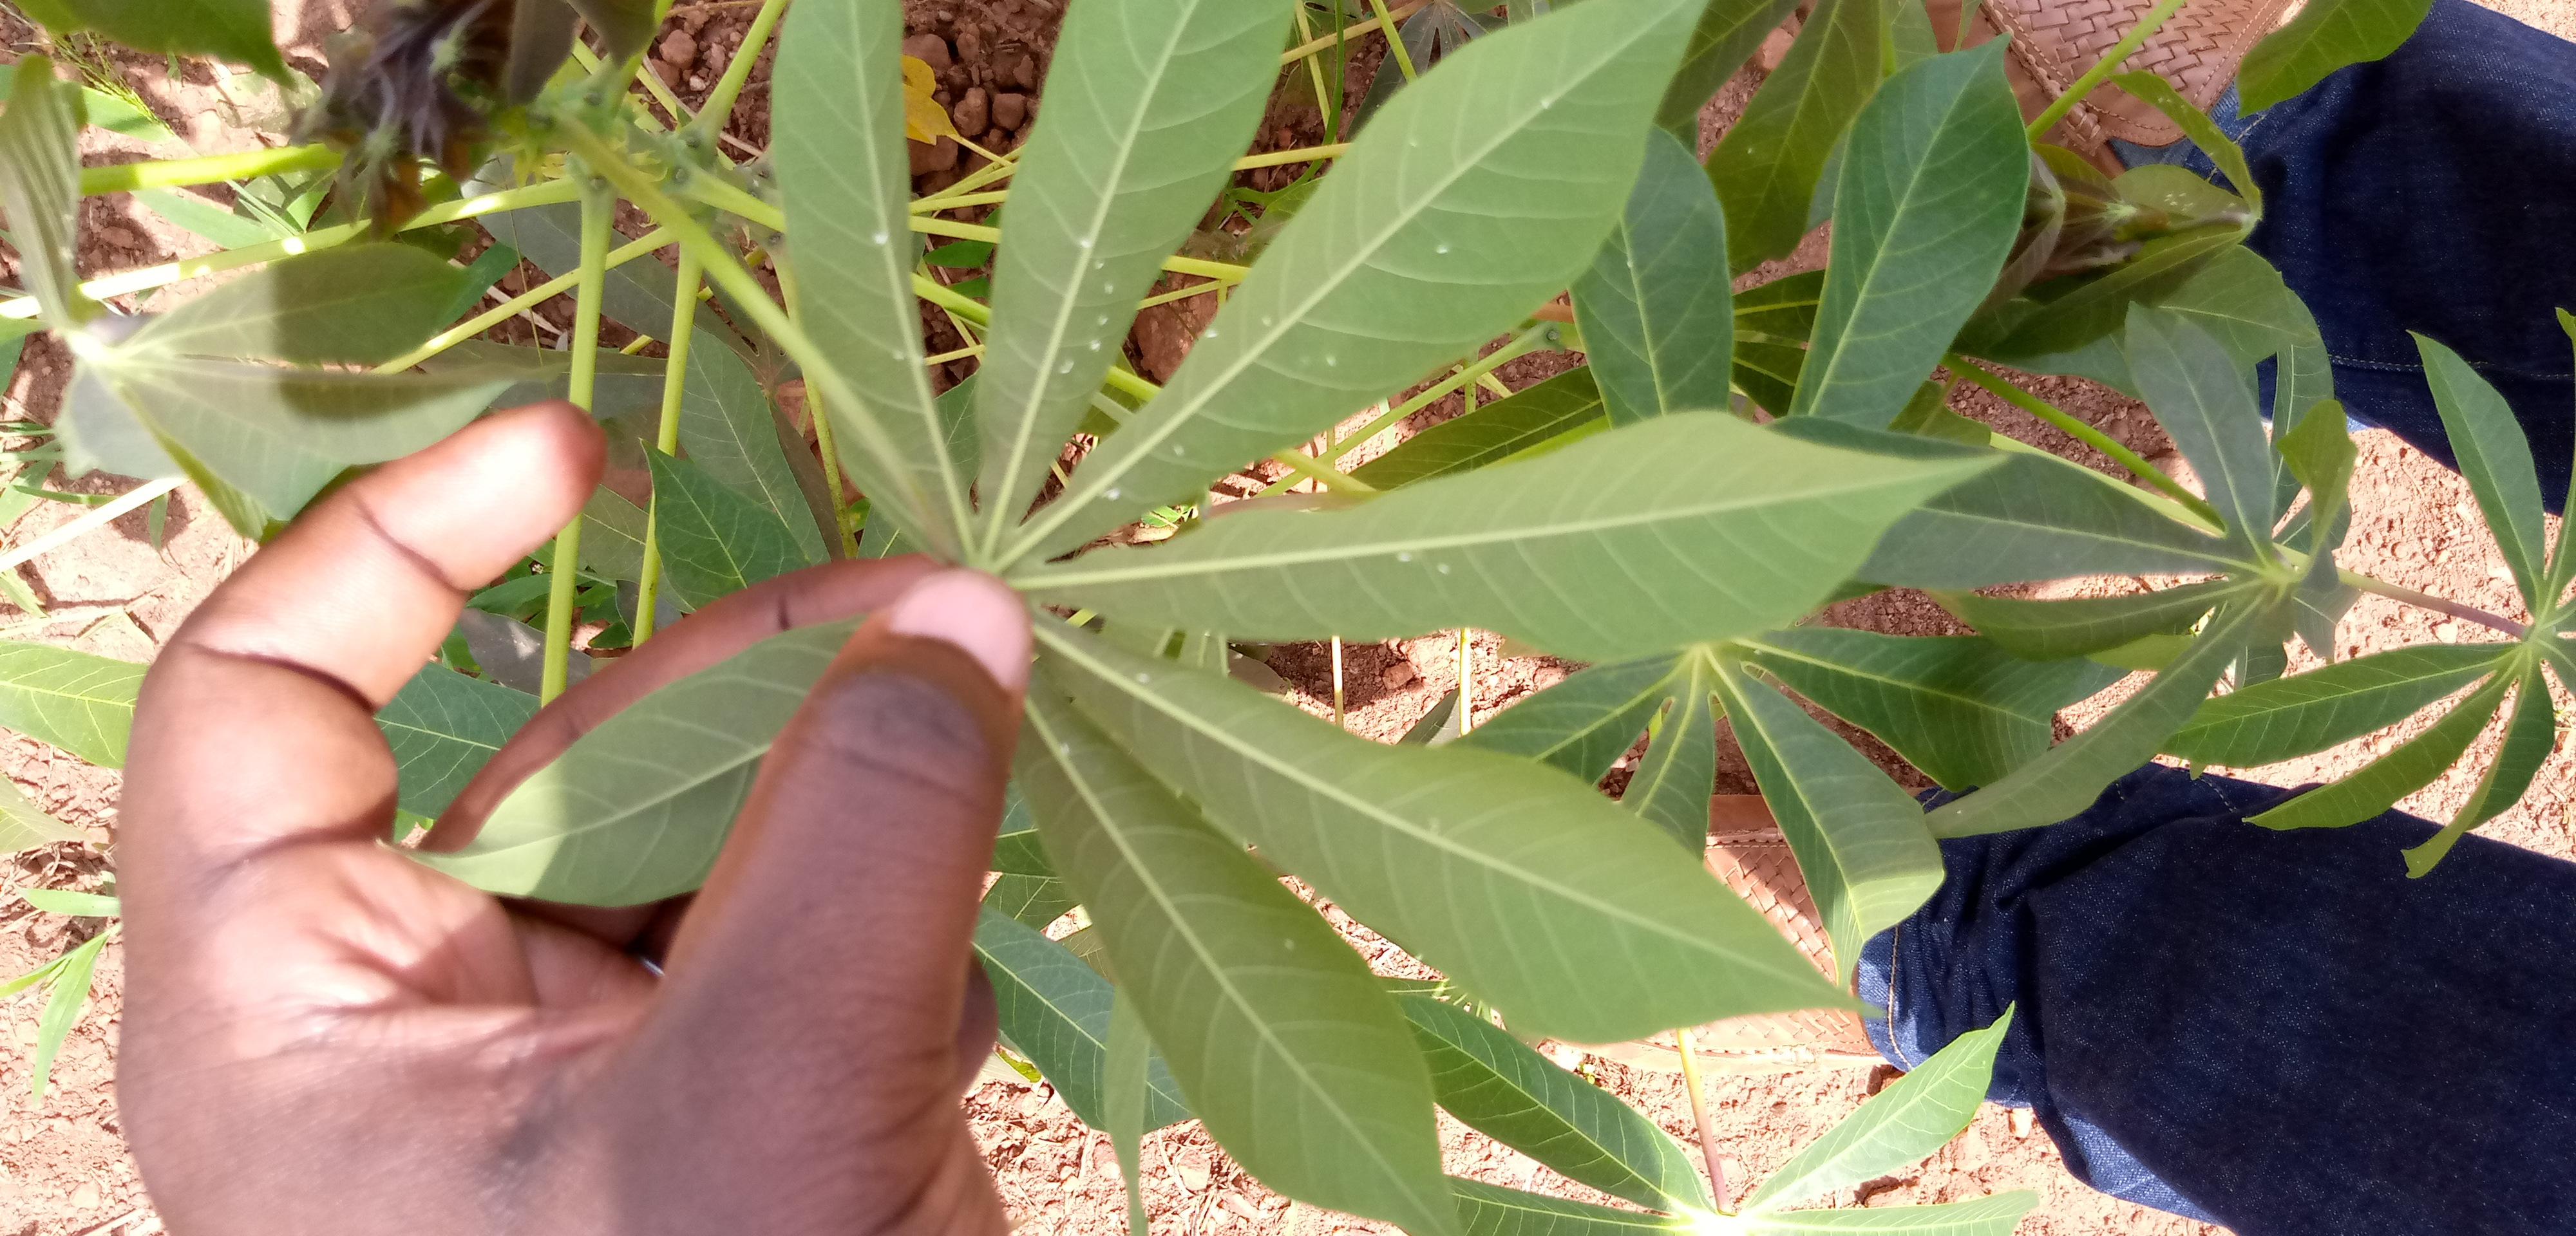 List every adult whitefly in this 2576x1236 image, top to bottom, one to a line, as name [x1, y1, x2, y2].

whitefly [1538, 92, 1555, 115]
whitefly [866, 228, 894, 248]
whitefly [1070, 234, 1092, 257]
whitefly [1432, 235, 1452, 259]
whitefly [1086, 254, 1108, 279]
whitefly [1096, 280, 1128, 302]
whitefly [1088, 308, 1115, 328]
whitefly [1257, 309, 1280, 331]
whitefly [1197, 326, 1218, 342]
whitefly [1080, 332, 1104, 359]
whitefly [885, 348, 909, 370]
whitefly [1318, 351, 1343, 372]
whitefly [1051, 353, 1083, 381]
whitefly [1164, 440, 1190, 465]
whitefly [1099, 484, 1124, 507]
whitefly [1391, 546, 1412, 570]
whitefly [1428, 559, 1454, 576]
whitefly [1132, 668, 1153, 686]
whitefly [1054, 737, 1082, 758]
whitefly [1419, 809, 1446, 841]
whitefly [1279, 929, 1301, 954]